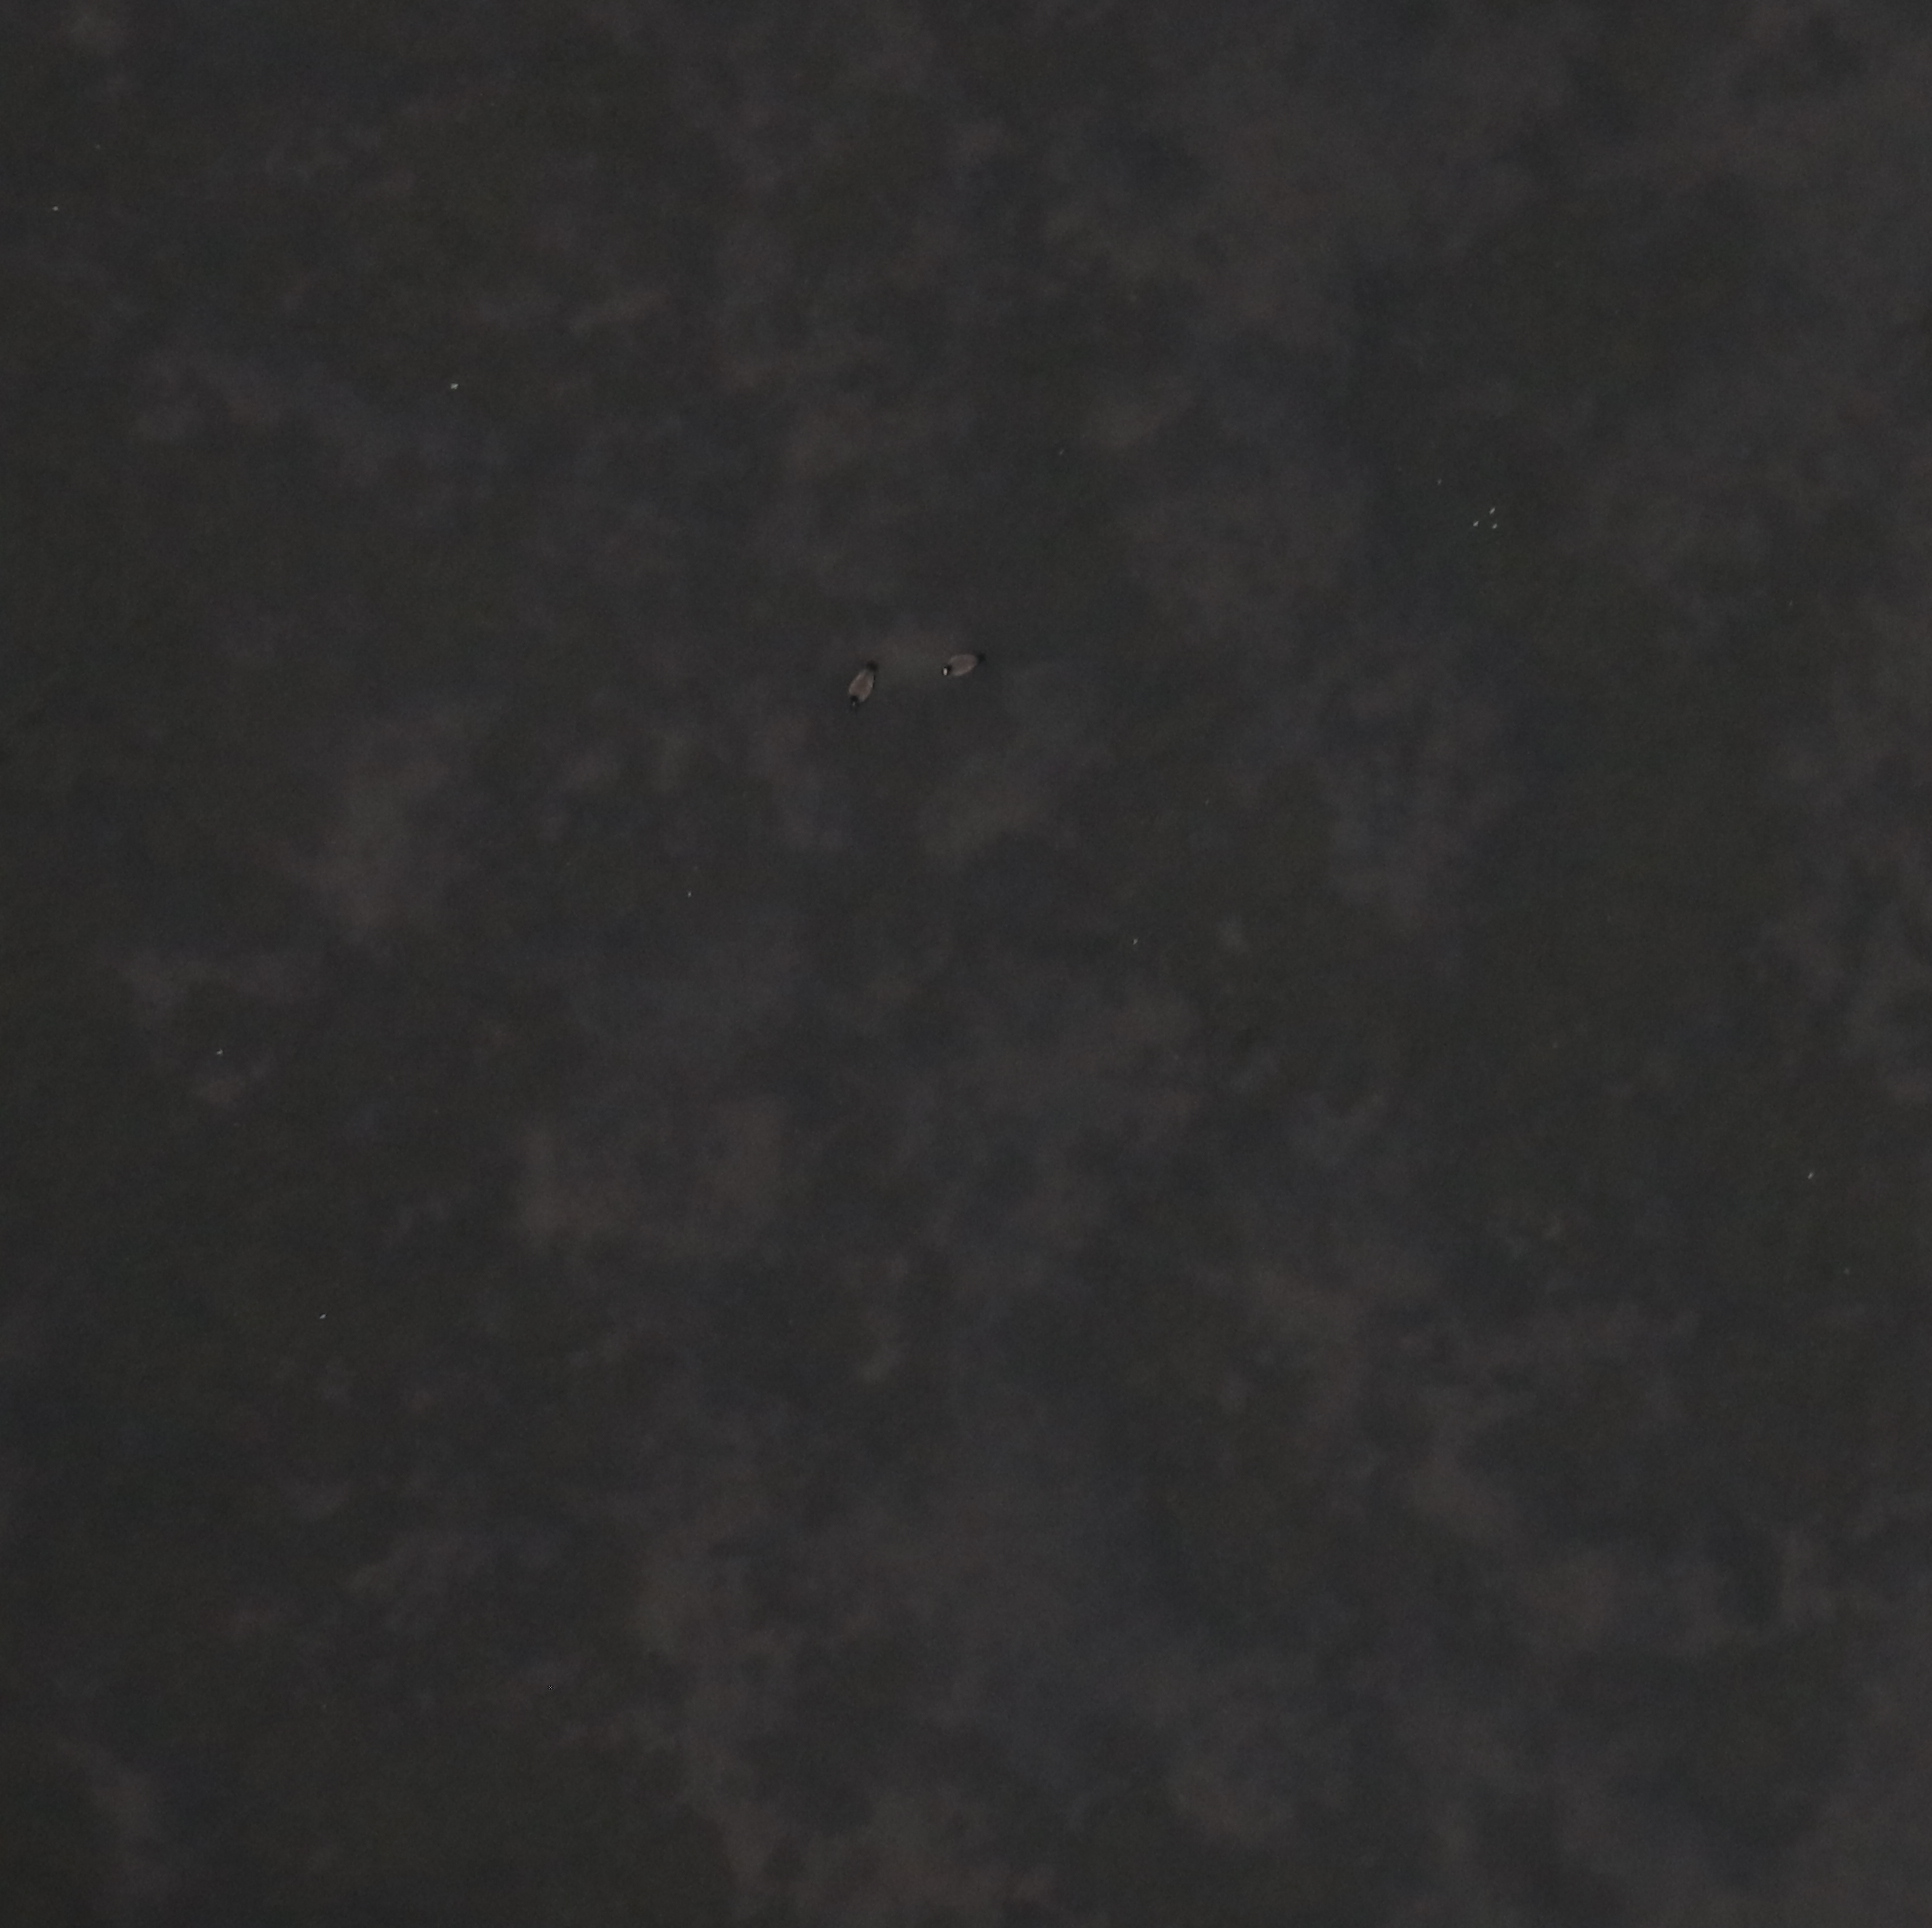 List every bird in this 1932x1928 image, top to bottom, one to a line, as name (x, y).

Canada goose (960, 667)
Canada goose (862, 686)